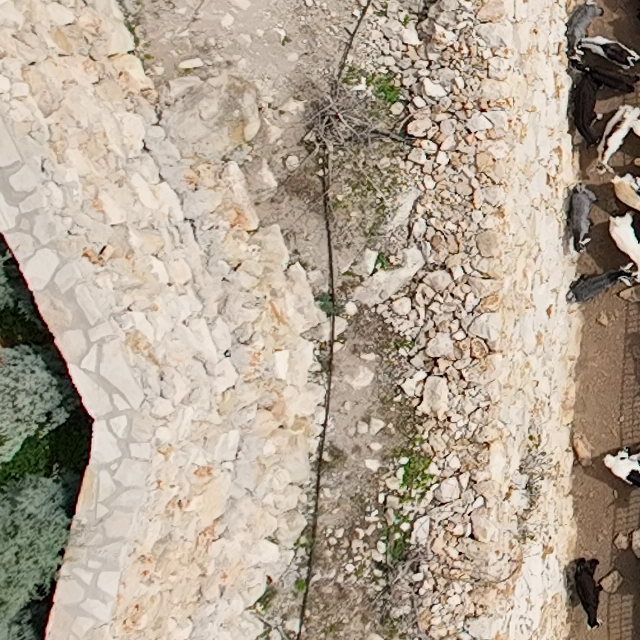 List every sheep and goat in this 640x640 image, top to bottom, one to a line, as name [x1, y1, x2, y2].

goat [564, 0, 603, 59]
goat [626, 0, 639, 36]
goat [575, 35, 639, 67]
goat [571, 59, 639, 92]
goat [571, 77, 598, 149]
goat [595, 105, 638, 174]
goat [629, 120, 639, 154]
goat [612, 172, 639, 217]
goat [570, 182, 596, 253]
goat [608, 213, 639, 283]
goat [568, 262, 633, 302]
goat [603, 450, 639, 512]
goat [570, 559, 602, 629]